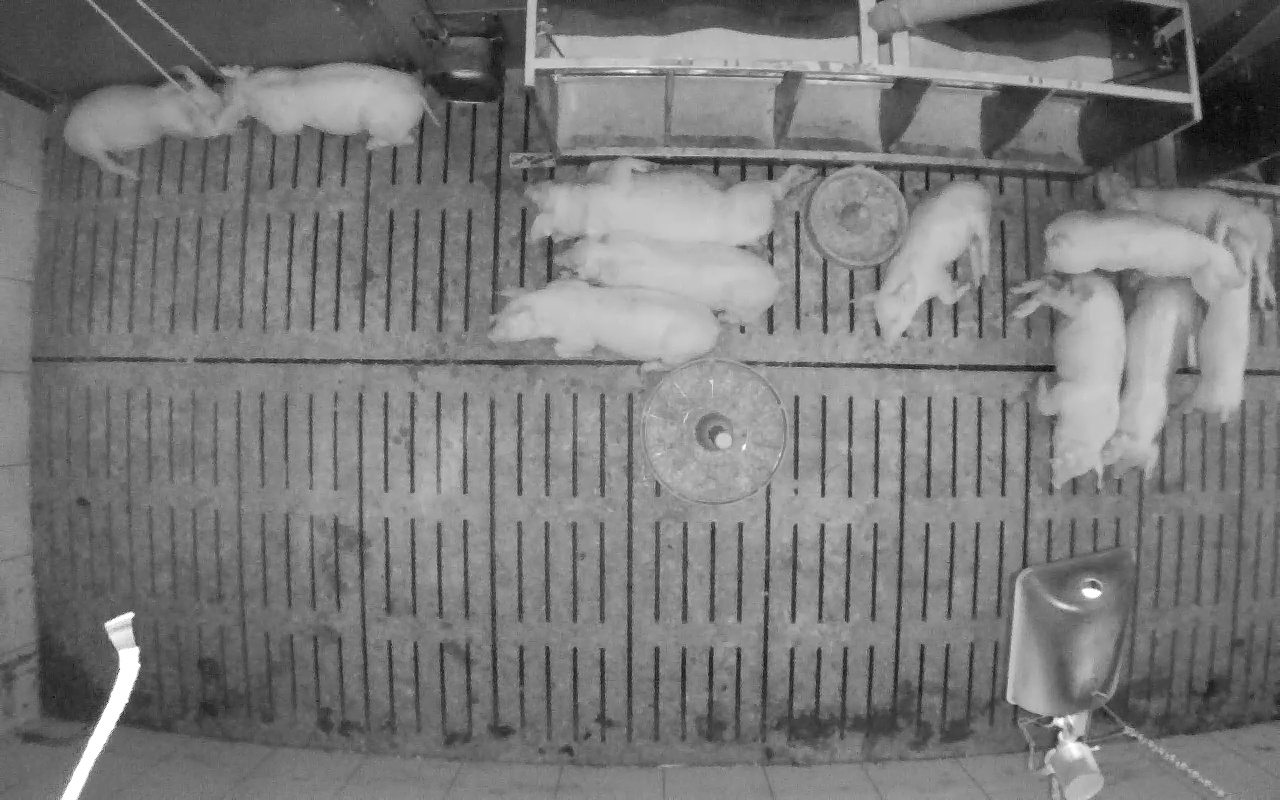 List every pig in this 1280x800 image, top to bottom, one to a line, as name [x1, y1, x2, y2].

pig [215, 63, 443, 155]
pig [62, 64, 230, 183]
pig [519, 158, 817, 247]
pig [1094, 172, 1276, 311]
pig [863, 179, 994, 348]
pig [1042, 205, 1248, 305]
pig [1166, 225, 1260, 425]
pig [552, 231, 784, 326]
pig [1010, 272, 1129, 491]
pig [1102, 278, 1204, 483]
pig [488, 279, 721, 370]